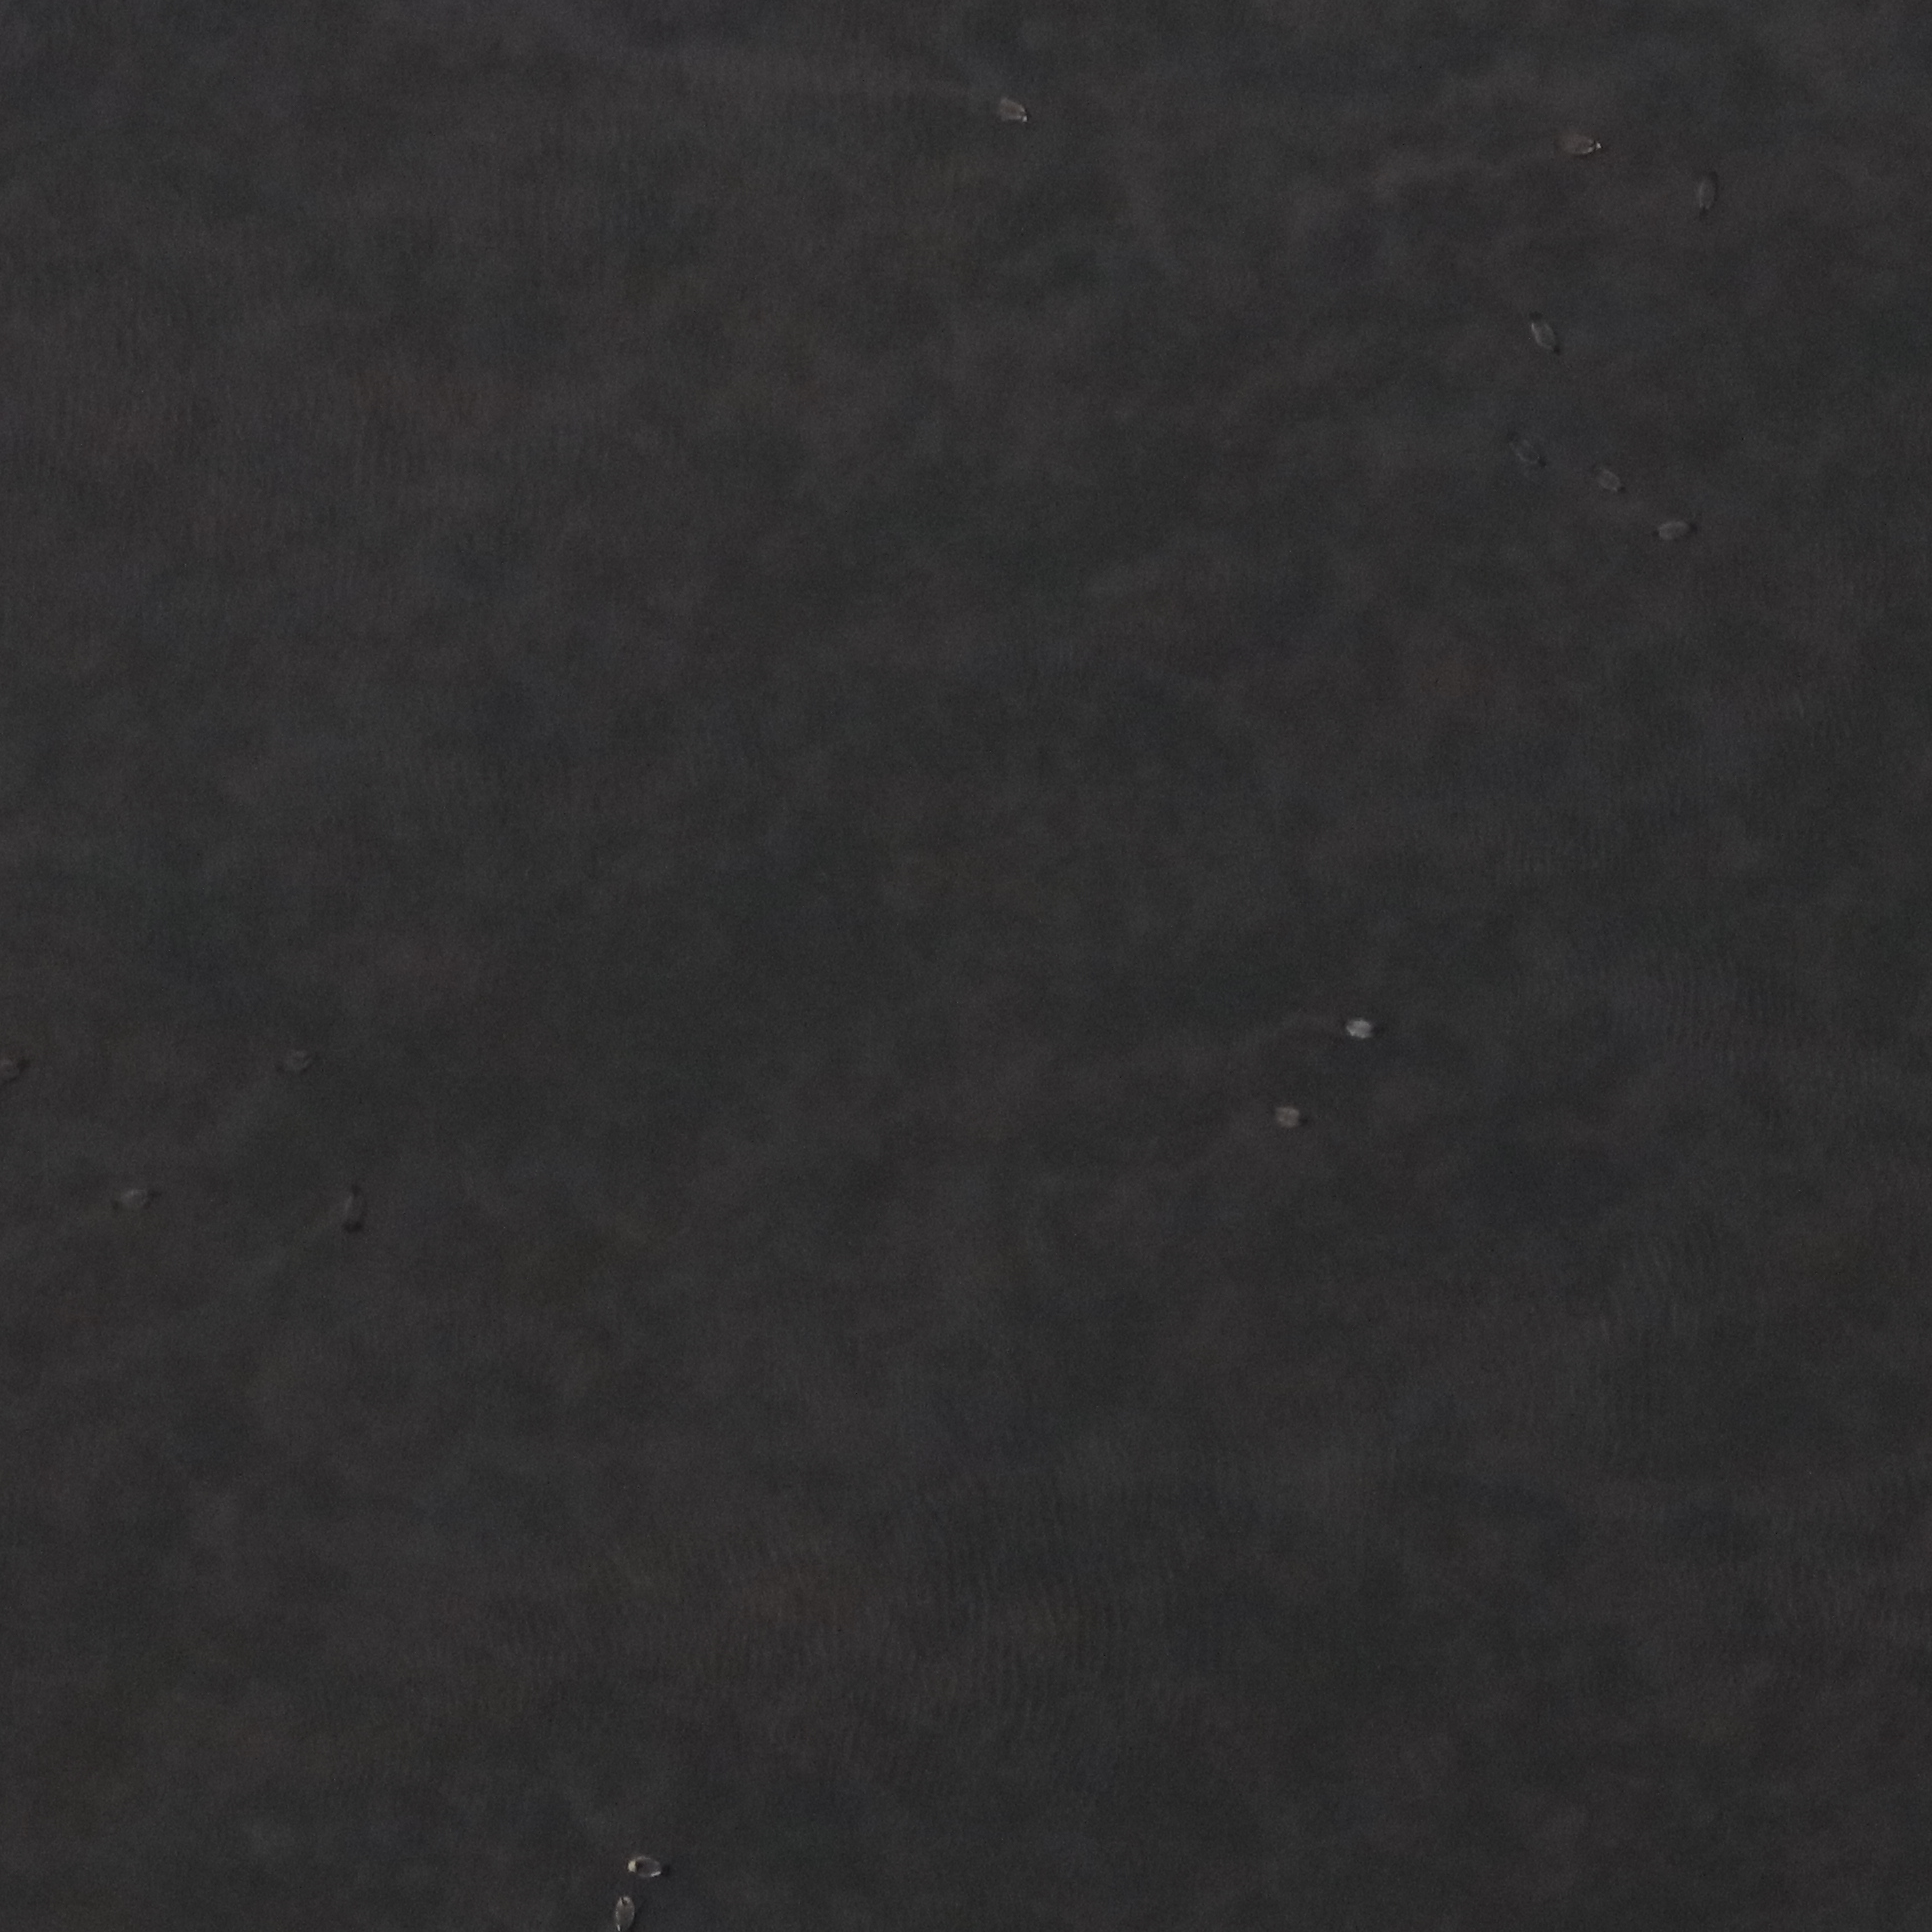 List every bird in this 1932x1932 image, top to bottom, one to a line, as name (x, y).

Canada goose (1010, 111)
Canada goose (1581, 144)
Canada goose (1707, 190)
Canada goose (1542, 334)
Canada goose (1523, 450)
Canada goose (1610, 481)
Canada goose (1673, 528)
Canada goose (1362, 1028)
Canada goose (296, 1064)
Canada goose (6, 1070)
Canada goose (1290, 1117)
Canada goose (133, 1203)
Canada goose (353, 1211)
Canada goose (647, 1867)
Canada goose (625, 1914)